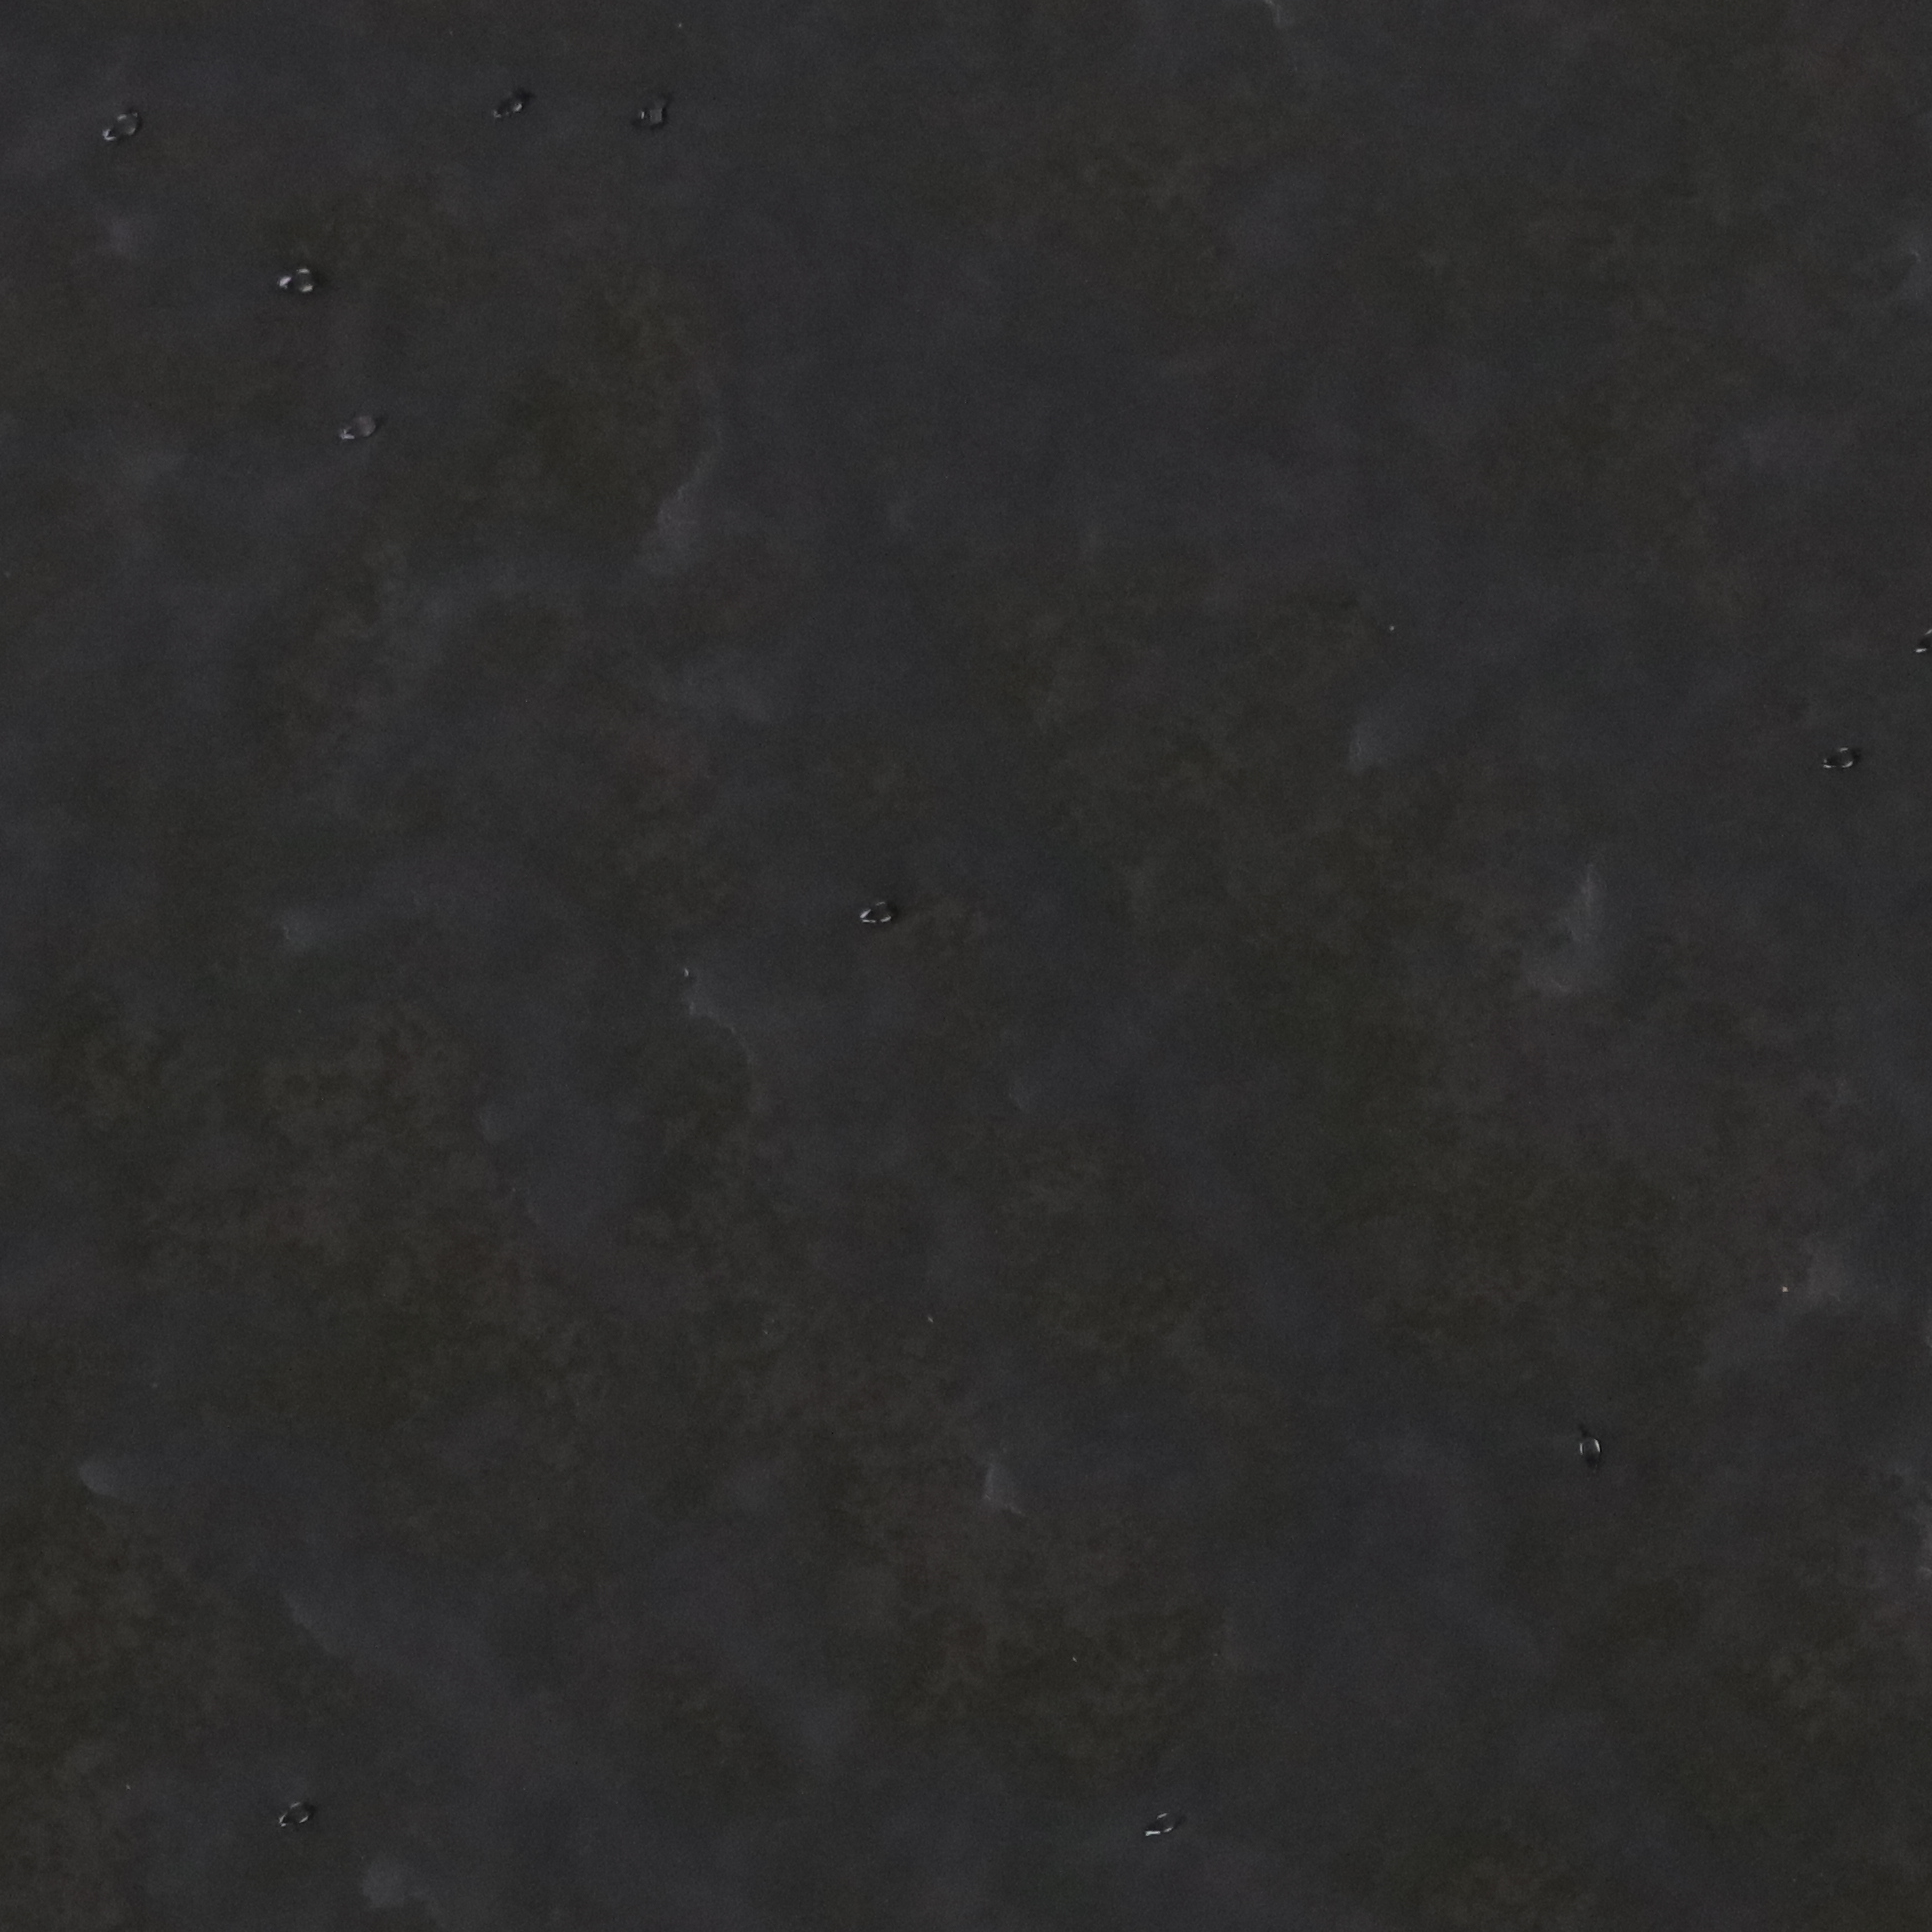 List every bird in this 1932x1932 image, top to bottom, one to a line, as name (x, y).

brant (511, 105)
brant (652, 114)
brant (122, 125)
brant (300, 281)
brant (360, 427)
brant (1841, 758)
brant (880, 913)
brant (1590, 1445)
brant (295, 1814)
brant (1159, 1823)